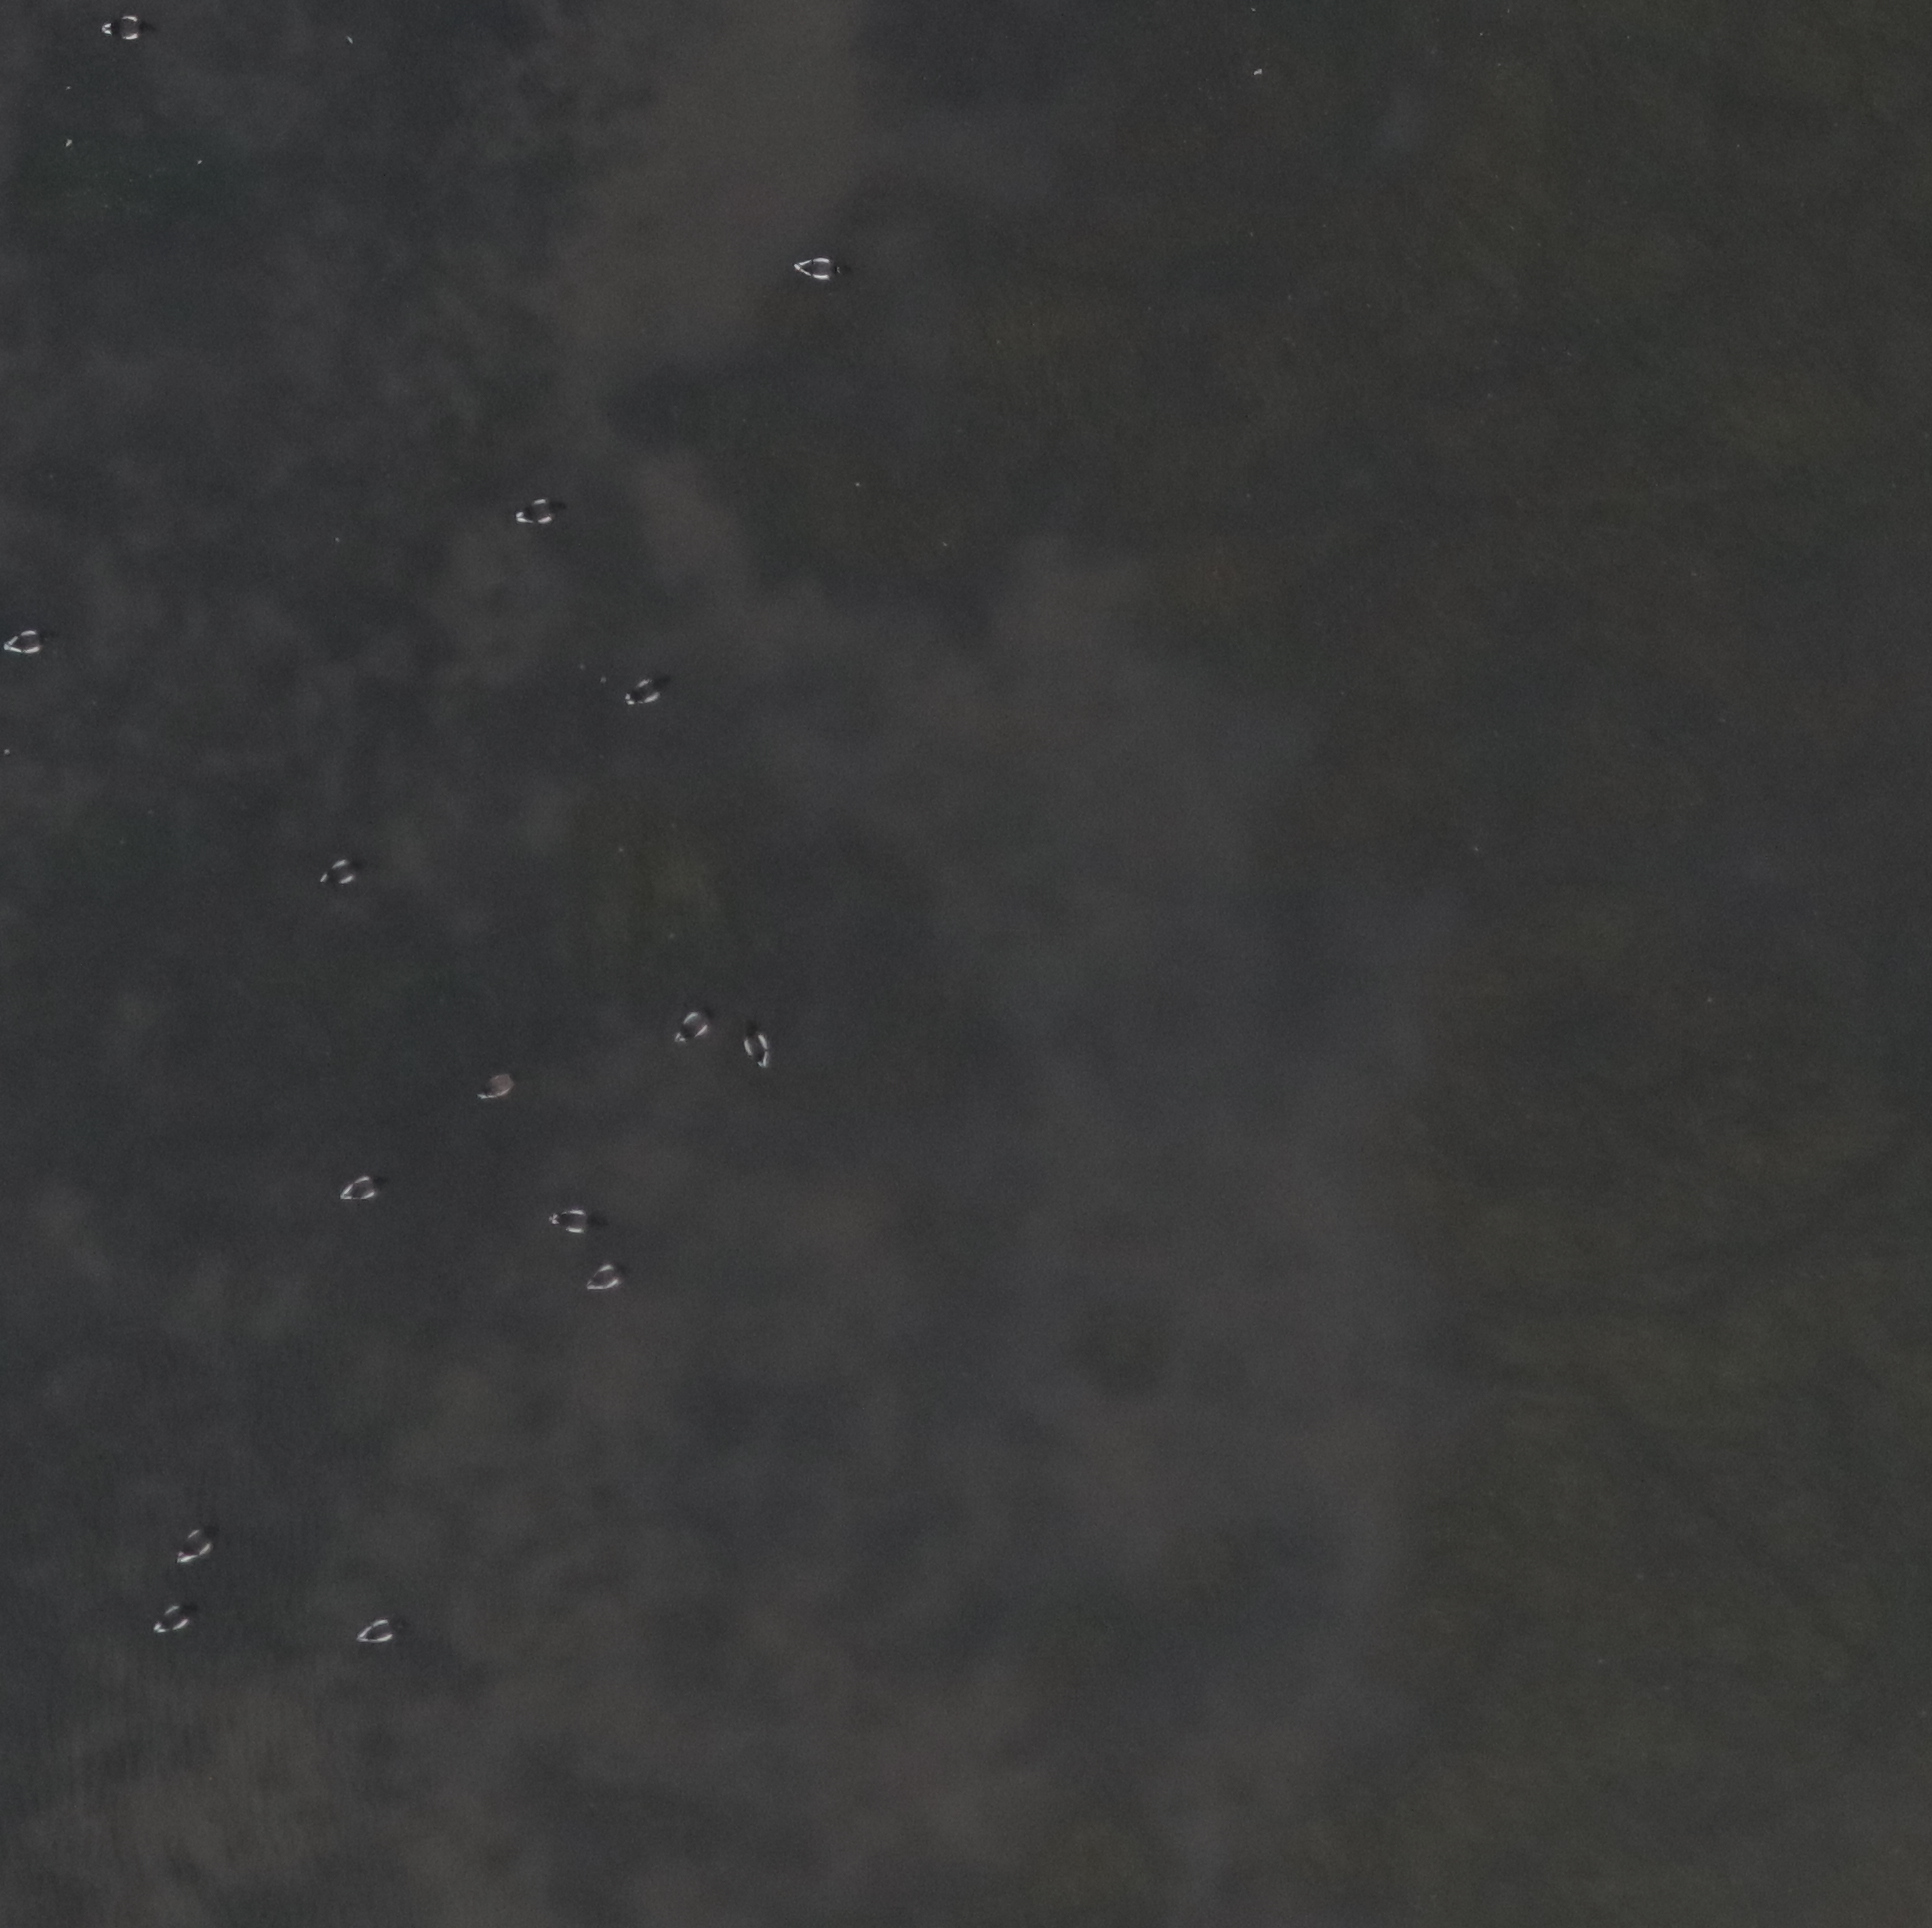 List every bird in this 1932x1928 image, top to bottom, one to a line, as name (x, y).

brant (126, 26)
brant (820, 269)
brant (539, 512)
brant (26, 643)
brant (644, 692)
brant (342, 873)
brant (694, 1025)
brant (757, 1047)
brant (498, 1085)
brant (363, 1189)
brant (576, 1220)
brant (606, 1276)
brant (196, 1542)
brant (173, 1619)
brant (378, 1630)